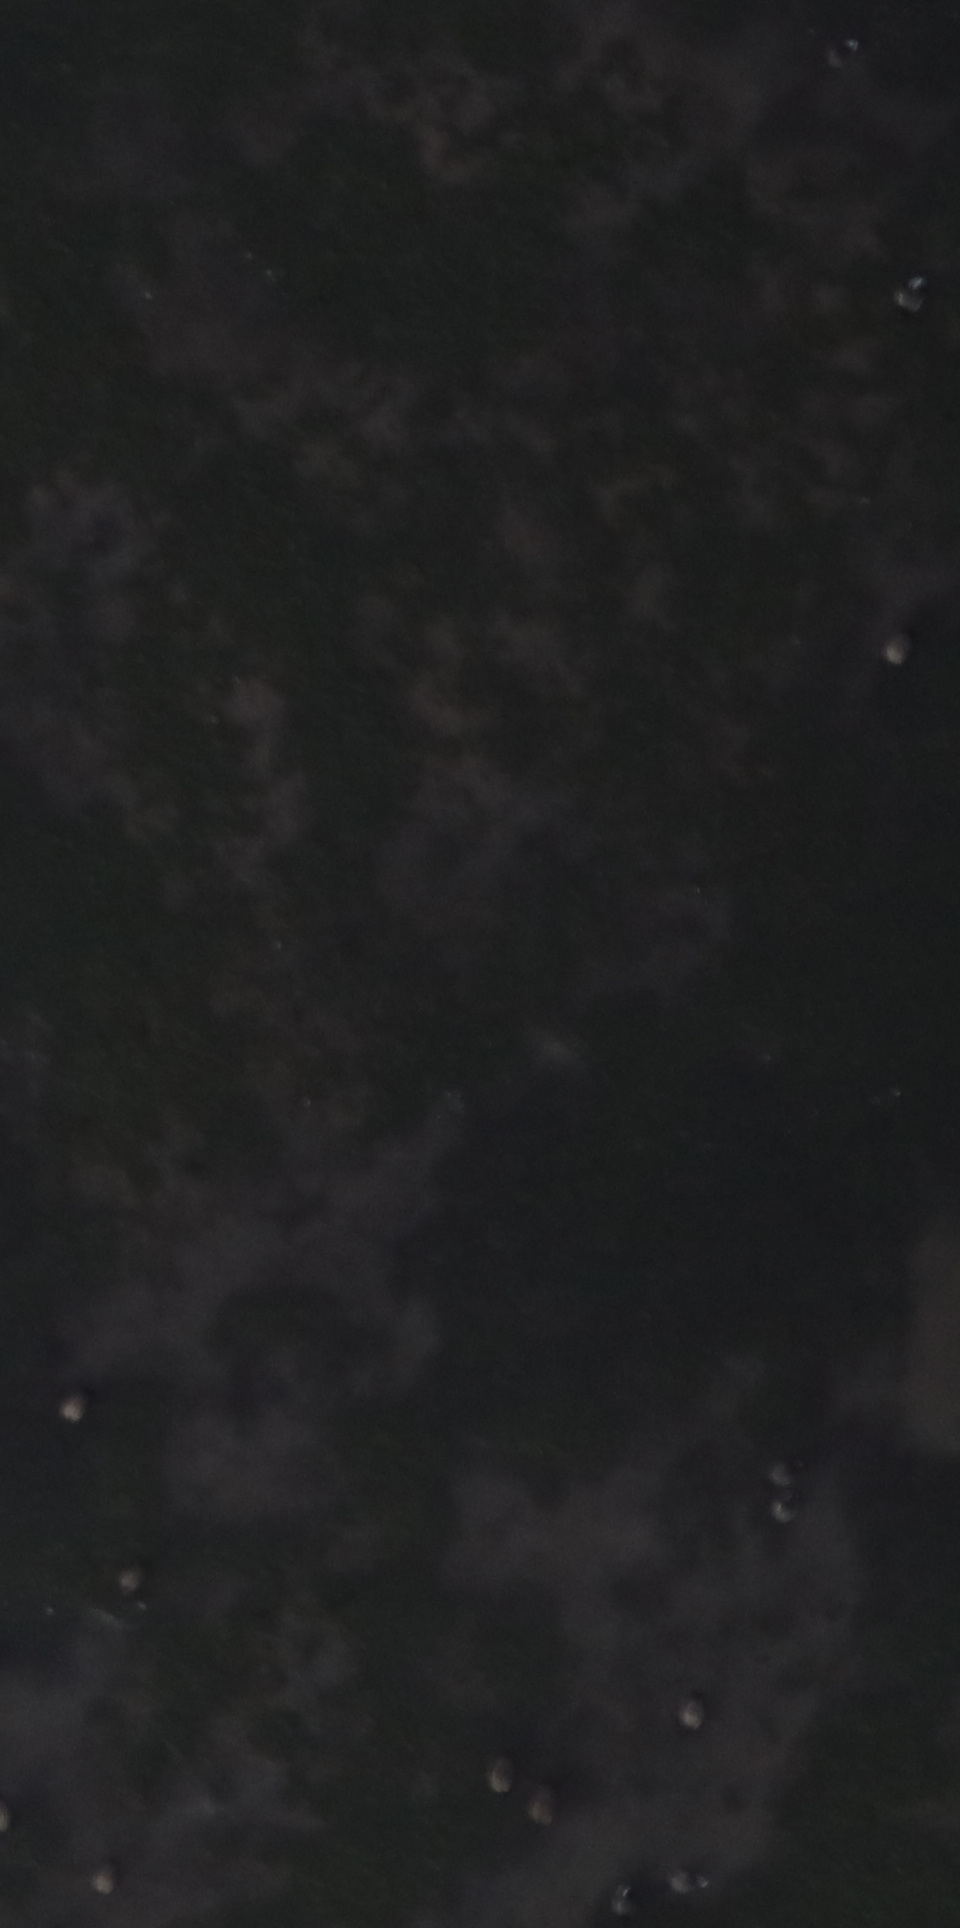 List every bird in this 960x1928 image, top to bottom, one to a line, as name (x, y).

brant (837, 56)
brant (918, 294)
Canada goose (902, 644)
Canada goose (75, 1411)
Canada goose (790, 1474)
Canada goose (786, 1514)
Canada goose (129, 1579)
Canada goose (691, 1717)
Canada goose (506, 1781)
Canada goose (543, 1811)
Canada goose (99, 1883)
Canada goose (689, 1883)
Canada goose (616, 1898)